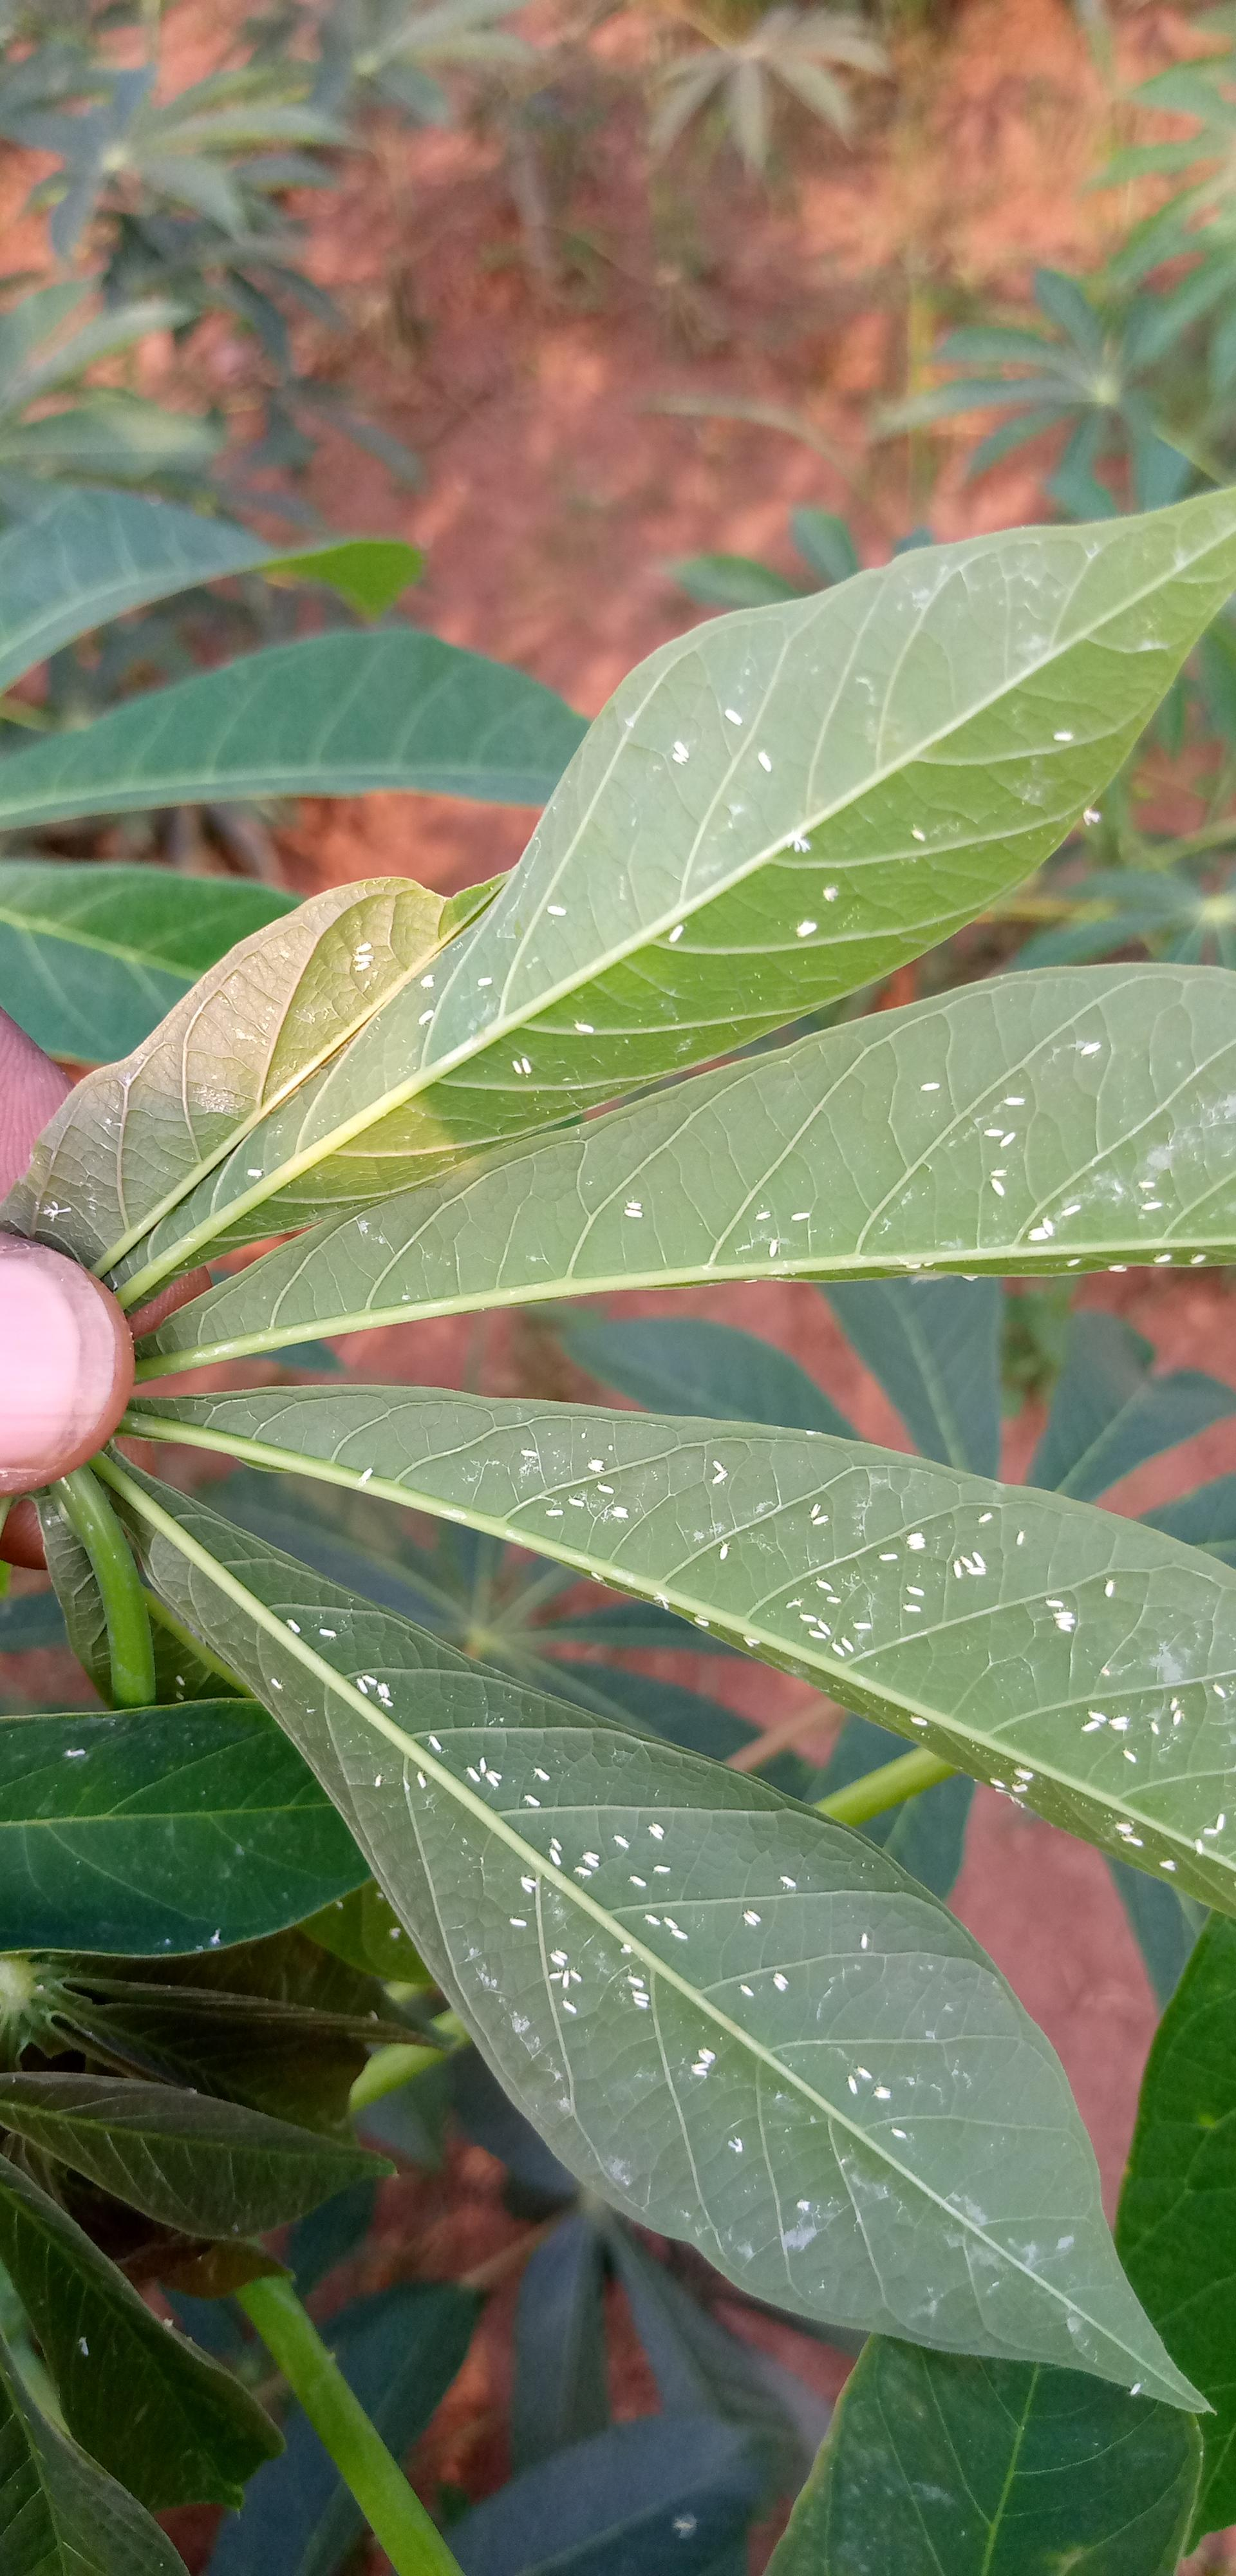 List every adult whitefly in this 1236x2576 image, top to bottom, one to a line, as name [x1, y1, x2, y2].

whitefly [722, 707, 744, 727]
whitefly [1049, 730, 1074, 743]
whitefly [673, 739, 689, 759]
whitefly [757, 749, 773, 775]
whitefly [672, 752, 687, 766]
whitefly [1074, 800, 1109, 831]
whitefly [910, 827, 928, 844]
whitefly [782, 828, 812, 855]
whitefly [821, 885, 839, 903]
whitefly [545, 904, 568, 918]
whitefly [795, 922, 820, 939]
whitefly [666, 923, 686, 945]
whitefly [355, 941, 373, 953]
whitefly [279, 947, 292, 961]
whitefly [351, 952, 374, 961]
whitefly [353, 961, 371, 972]
whitefly [418, 972, 438, 990]
whitefly [476, 976, 496, 989]
whitefly [416, 1008, 435, 1028]
whitefly [574, 1019, 595, 1036]
whitefly [1080, 1039, 1102, 1060]
whitefly [521, 1054, 535, 1075]
whitefly [510, 1058, 523, 1076]
whitefly [917, 1080, 942, 1092]
whitefly [1000, 1095, 1027, 1108]
whitefly [982, 1126, 1005, 1138]
whitefly [1000, 1130, 1016, 1149]
whitefly [246, 1166, 266, 1179]
whitefly [988, 1167, 1008, 1177]
whitefly [989, 1177, 1007, 1197]
whitefly [1135, 1177, 1157, 1191]
whitefly [41, 1198, 73, 1221]
whitefly [626, 1200, 643, 1209]
whitefly [1139, 1200, 1165, 1212]
whitefly [1062, 1204, 1081, 1218]
whitefly [787, 1207, 813, 1224]
whitefly [623, 1209, 644, 1219]
whitefly [754, 1209, 771, 1222]
whitefly [1040, 1215, 1054, 1236]
whitefly [1027, 1226, 1045, 1235]
whitefly [1027, 1234, 1049, 1242]
whitefly [768, 1236, 778, 1258]
whitefly [1152, 1251, 1173, 1264]
whitefly [1188, 1251, 1208, 1266]
whitefly [1063, 1256, 1081, 1269]
whitefly [922, 1260, 935, 1267]
whitefly [1105, 1263, 1130, 1275]
whitefly [904, 1264, 922, 1270]
whitefly [960, 1274, 979, 1283]
whitefly [519, 1446, 538, 1459]
whitefly [590, 1457, 604, 1466]
whitefly [711, 1458, 724, 1473]
whitefly [586, 1463, 605, 1474]
whitefly [359, 1466, 375, 1481]
whitefly [711, 1470, 727, 1486]
whitefly [595, 1482, 615, 1495]
whitefly [566, 1495, 585, 1511]
whitefly [810, 1502, 821, 1519]
whitefly [613, 1504, 630, 1513]
whitefly [544, 1507, 566, 1518]
whitefly [976, 1510, 997, 1525]
whitefly [612, 1510, 631, 1520]
whitefly [812, 1515, 830, 1528]
whitefly [1014, 1526, 1027, 1548]
whitefly [905, 1531, 924, 1539]
whitefly [906, 1539, 926, 1544]
whitefly [717, 1539, 730, 1560]
whitefly [908, 1544, 928, 1551]
whitefly [875, 1549, 900, 1564]
whitefly [971, 1550, 987, 1567]
whitefly [960, 1554, 973, 1568]
whitefly [950, 1558, 963, 1580]
whitefly [966, 1567, 987, 1577]
whitefly [588, 1570, 607, 1584]
whitefly [1100, 1576, 1118, 1599]
whitefly [814, 1578, 835, 1592]
whitefly [904, 1584, 926, 1597]
whitefly [651, 1591, 674, 1612]
whitefly [824, 1594, 844, 1605]
whitefly [1044, 1596, 1067, 1608]
whitefly [901, 1600, 922, 1615]
whitefly [1051, 1610, 1075, 1618]
whitefly [797, 1613, 817, 1624]
whitefly [691, 1615, 710, 1628]
whitefly [285, 1616, 302, 1634]
whitefly [817, 1618, 832, 1636]
whitefly [1053, 1618, 1078, 1625]
whitefly [851, 1620, 873, 1631]
whitefly [1056, 1624, 1073, 1634]
whitefly [317, 1625, 339, 1639]
whitefly [805, 1627, 827, 1642]
whitefly [741, 1634, 762, 1649]
whitefly [839, 1636, 855, 1654]
whitefly [830, 1640, 847, 1658]
whitefly [361, 1673, 378, 1686]
whitefly [175, 1674, 187, 1685]
whitefly [269, 1676, 286, 1692]
whitefly [355, 1676, 370, 1696]
whitefly [376, 1681, 384, 1698]
whitefly [1211, 1681, 1229, 1700]
whitefly [380, 1682, 391, 1698]
whitefly [174, 1691, 186, 1702]
whitefly [1168, 1695, 1179, 1710]
whitefly [380, 1696, 396, 1708]
whitefly [1086, 1709, 1107, 1723]
whitefly [1172, 1709, 1183, 1726]
whitefly [1106, 1714, 1128, 1724]
whitefly [910, 1715, 928, 1728]
whitefly [1080, 1719, 1100, 1734]
whitefly [1149, 1720, 1163, 1737]
whitefly [1110, 1724, 1129, 1732]
whitefly [427, 1734, 444, 1752]
whitefly [61, 1747, 89, 1758]
whitefly [1121, 1747, 1138, 1765]
whitefly [479, 1756, 487, 1774]
whitefly [465, 1766, 482, 1783]
whitefly [533, 1766, 552, 1782]
whitefly [1011, 1766, 1035, 1781]
whitefly [488, 1768, 503, 1782]
whitefly [416, 1770, 427, 1790]
whitefly [373, 1771, 385, 1788]
whitefly [485, 1772, 501, 1788]
whitefly [989, 1777, 1005, 1788]
whitefly [1009, 1783, 1028, 1794]
whitefly [522, 1792, 543, 1808]
whitefly [1215, 1811, 1225, 1831]
whitefly [1112, 1820, 1134, 1833]
whitefly [652, 1821, 666, 1836]
whitefly [646, 1825, 664, 1841]
whitefly [1201, 1825, 1219, 1837]
whitefly [612, 1832, 632, 1851]
whitefly [1120, 1833, 1131, 1842]
whitefly [1128, 1835, 1144, 1848]
whitefly [550, 1835, 563, 1851]
whitefly [1193, 1835, 1206, 1857]
whitefly [548, 1847, 563, 1866]
whitefly [585, 1850, 601, 1861]
whitefly [581, 1853, 600, 1868]
whitefly [1158, 1857, 1177, 1873]
whitefly [652, 1861, 673, 1875]
whitefly [572, 1864, 592, 1880]
whitefly [626, 1873, 648, 1889]
whitefly [777, 1873, 797, 1889]
whitefly [520, 1876, 536, 1887]
whitefly [520, 1881, 533, 1895]
whitefly [373, 1889, 387, 1899]
whitefly [335, 1900, 345, 1910]
whitefly [747, 1909, 762, 1923]
whitefly [642, 1910, 662, 1927]
whitefly [743, 1913, 757, 1927]
whitefly [662, 1915, 679, 1929]
whitefly [509, 1917, 528, 1927]
whitefly [387, 1924, 401, 1939]
whitefly [209, 1926, 221, 1945]
whitefly [670, 1929, 689, 1940]
whitefly [859, 1931, 872, 1951]
whitefly [163, 1937, 172, 1946]
whitefly [619, 1942, 633, 1955]
whitefly [554, 1947, 568, 1960]
whitefly [549, 1952, 565, 1967]
whitefly [562, 1967, 570, 1988]
whitefly [569, 1969, 583, 1984]
whitefly [547, 1971, 563, 1980]
whitefly [775, 1972, 791, 1985]
whitefly [628, 1973, 645, 1988]
whitefly [772, 1976, 787, 1992]
whitefly [34, 1981, 47, 1993]
whitefly [739, 1984, 755, 1998]
whitefly [630, 1989, 651, 2001]
whitefly [632, 1997, 649, 2009]
whitefly [561, 1998, 579, 2016]
whitefly [368, 2007, 383, 2022]
whitefly [702, 2047, 718, 2061]
whitefly [697, 2049, 711, 2063]
whitefly [690, 2061, 709, 2070]
whitefly [855, 2063, 872, 2079]
whitefly [693, 2069, 708, 2077]
whitefly [847, 2074, 859, 2096]
whitefly [874, 2085, 892, 2094]
whitefly [872, 2089, 890, 2100]
whitefly [890, 2126, 908, 2141]
whitefly [725, 2134, 745, 2154]
whitefly [794, 2198, 811, 2213]
whitefly [161, 2315, 174, 2327]
whitefly [75, 2335, 91, 2359]
whitefly [1122, 2378, 1149, 2405]
whitefly [657, 2507, 712, 2549]